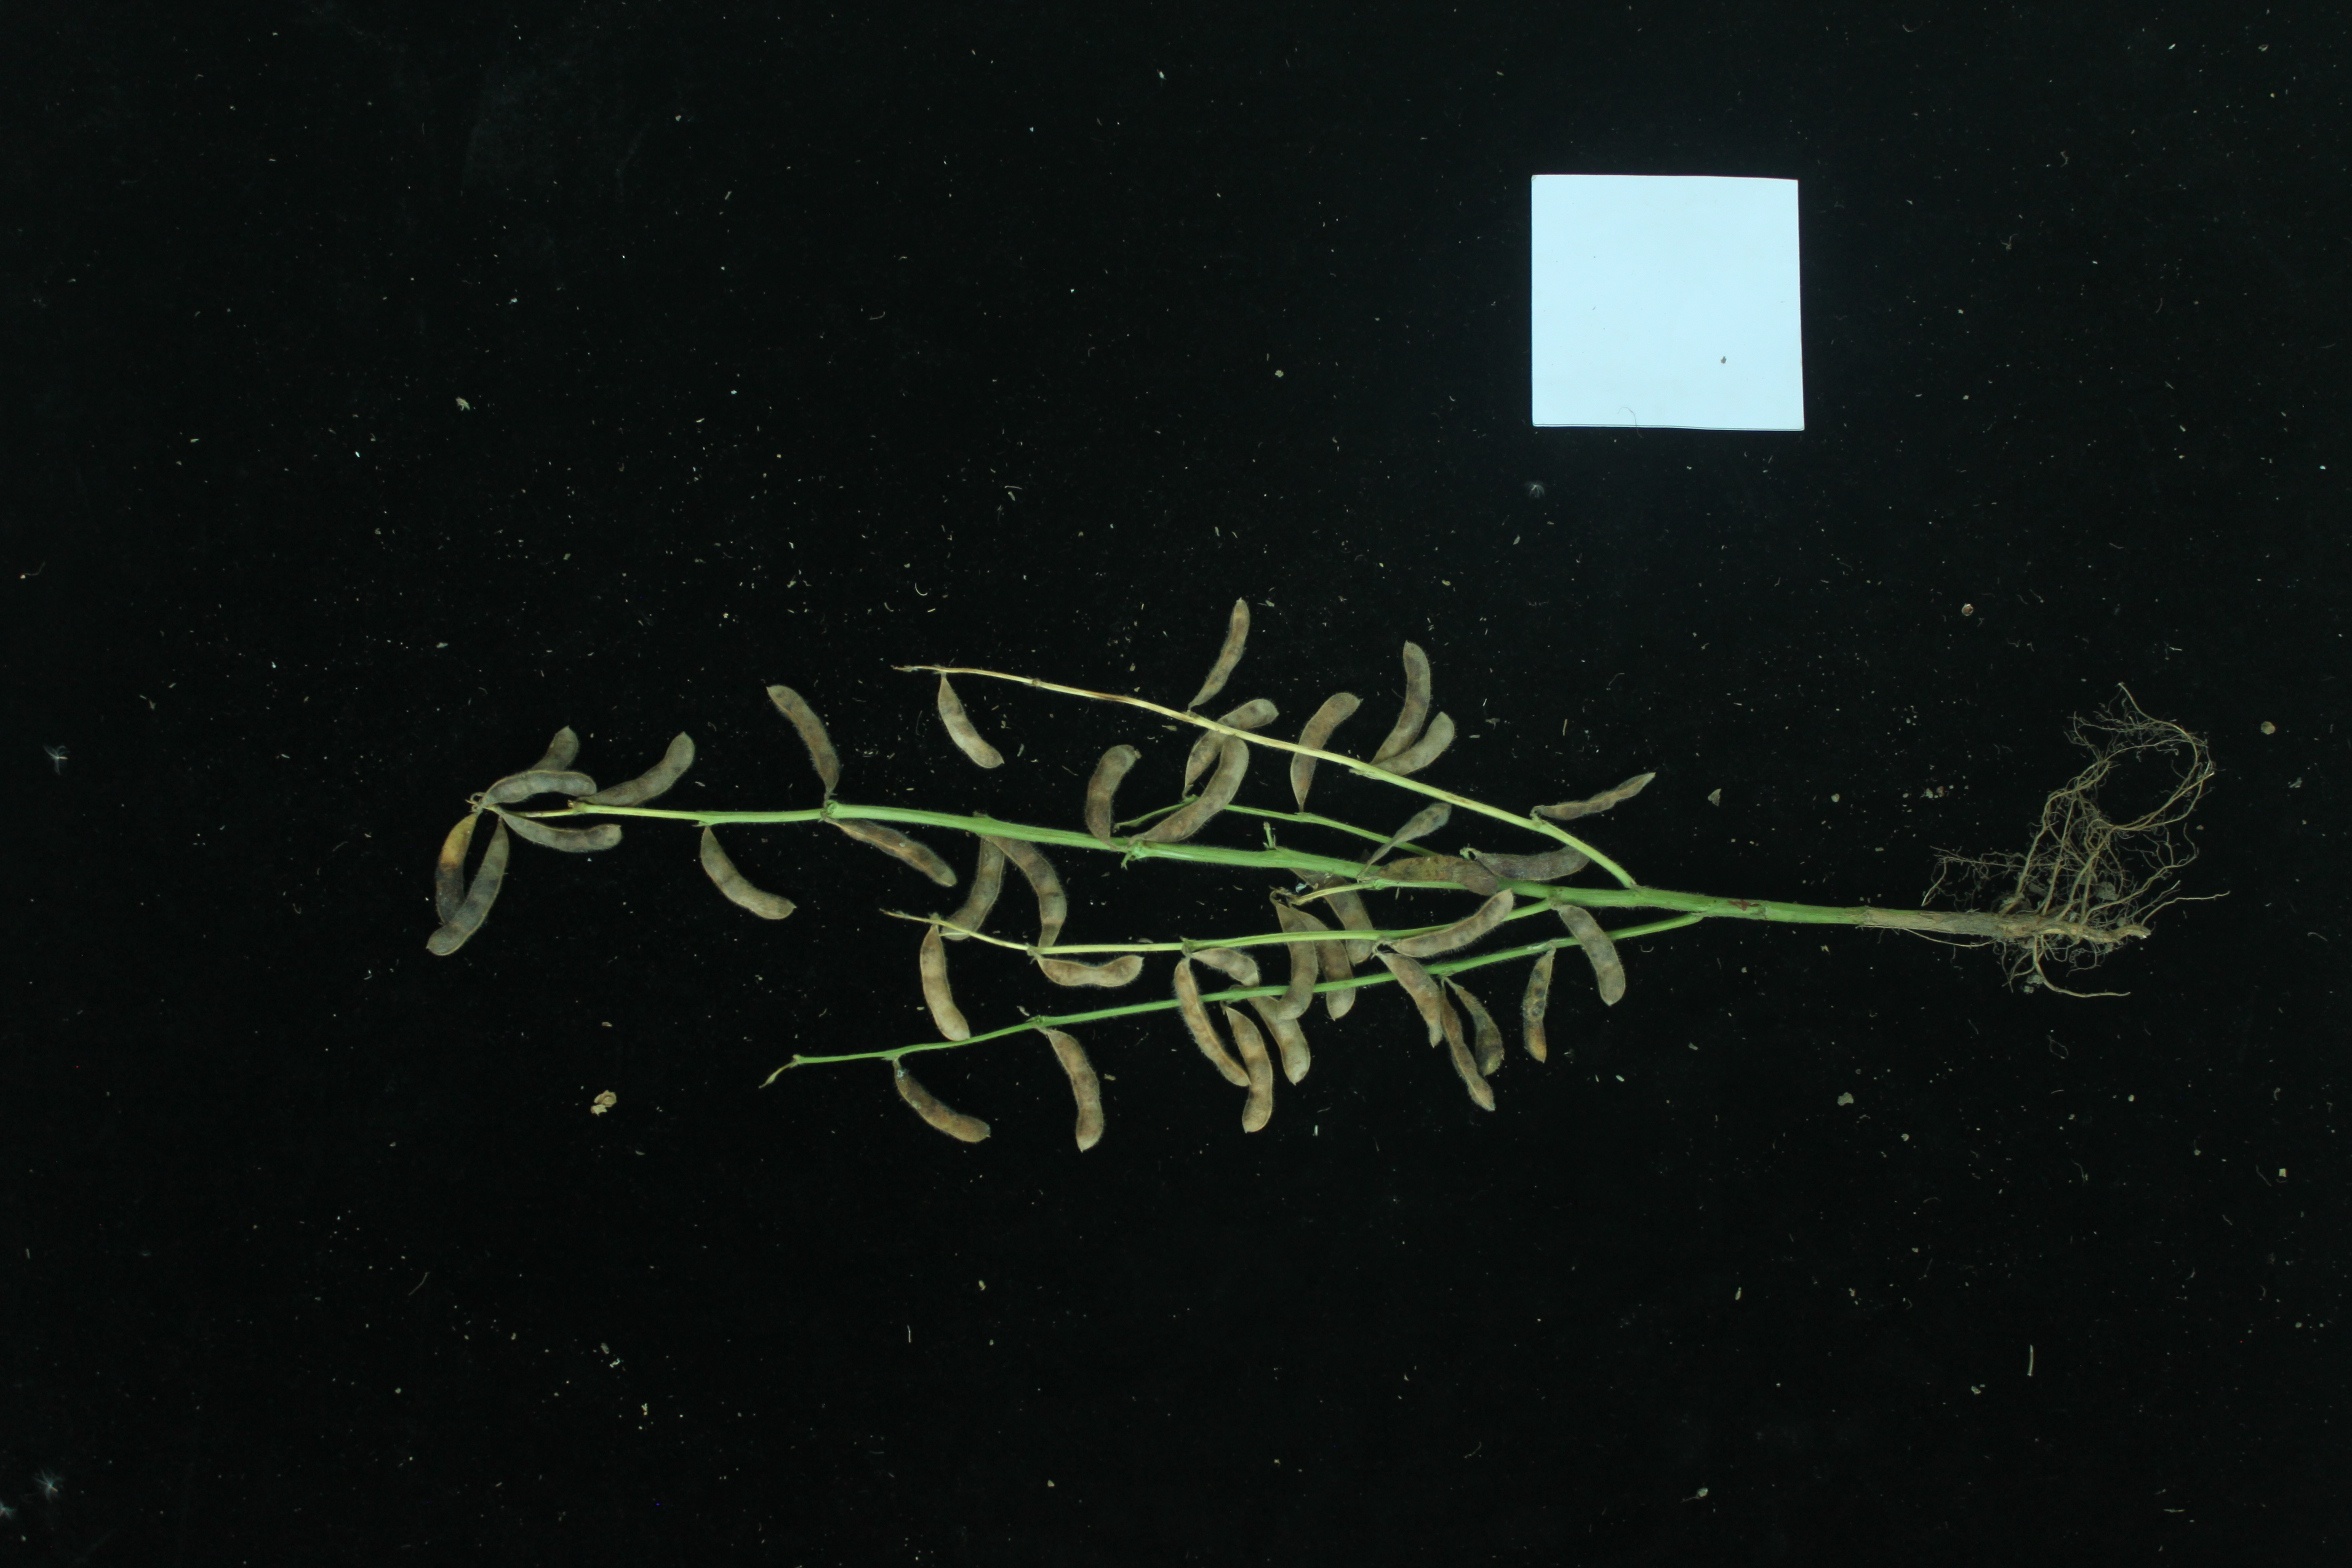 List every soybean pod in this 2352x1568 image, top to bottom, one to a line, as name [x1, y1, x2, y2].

soybean pod [1187, 599, 1249, 712]
soybean pod [1369, 642, 1431, 763]
soybean pod [938, 674, 1004, 768]
soybean pod [767, 688, 839, 799]
soybean pod [1290, 693, 1360, 814]
soybean pod [1183, 700, 1278, 794]
soybean pod [1351, 712, 1454, 779]
soybean pod [526, 728, 576, 773]
soybean pod [576, 732, 693, 806]
soybean pod [1127, 739, 1248, 845]
soybean pod [1085, 746, 1140, 841]
soybean pod [479, 771, 598, 807]
soybean pod [1531, 773, 1653, 821]
soybean pod [1393, 800, 1452, 844]
soybean pod [486, 807, 621, 853]
soybean pod [435, 809, 479, 924]
soybean pod [937, 811, 1006, 941]
soybean pod [425, 814, 508, 955]
soybean pod [828, 819, 954, 886]
soybean pod [700, 827, 795, 921]
soybean pod [989, 833, 1065, 948]
soybean pod [1460, 843, 1593, 883]
soybean pod [1300, 873, 1376, 966]
soybean pod [1372, 889, 1512, 957]
soybean pod [1257, 895, 1317, 1022]
soybean pod [1277, 898, 1354, 1022]
soybean pod [1550, 906, 1624, 1005]
soybean pod [918, 921, 969, 1041]
soybean pod [1192, 950, 1259, 985]
soybean pod [1522, 950, 1556, 1064]
soybean pod [1174, 955, 1253, 1087]
soybean pod [1375, 955, 1452, 1045]
soybean pod [1035, 956, 1141, 988]
soybean pod [1445, 978, 1502, 1076]
soybean pod [1439, 979, 1495, 1111]
soybean pod [1229, 987, 1311, 1086]
soybean pod [1220, 1003, 1272, 1134]
soybean pod [1039, 1030, 1102, 1152]
soybean pod [892, 1058, 989, 1143]